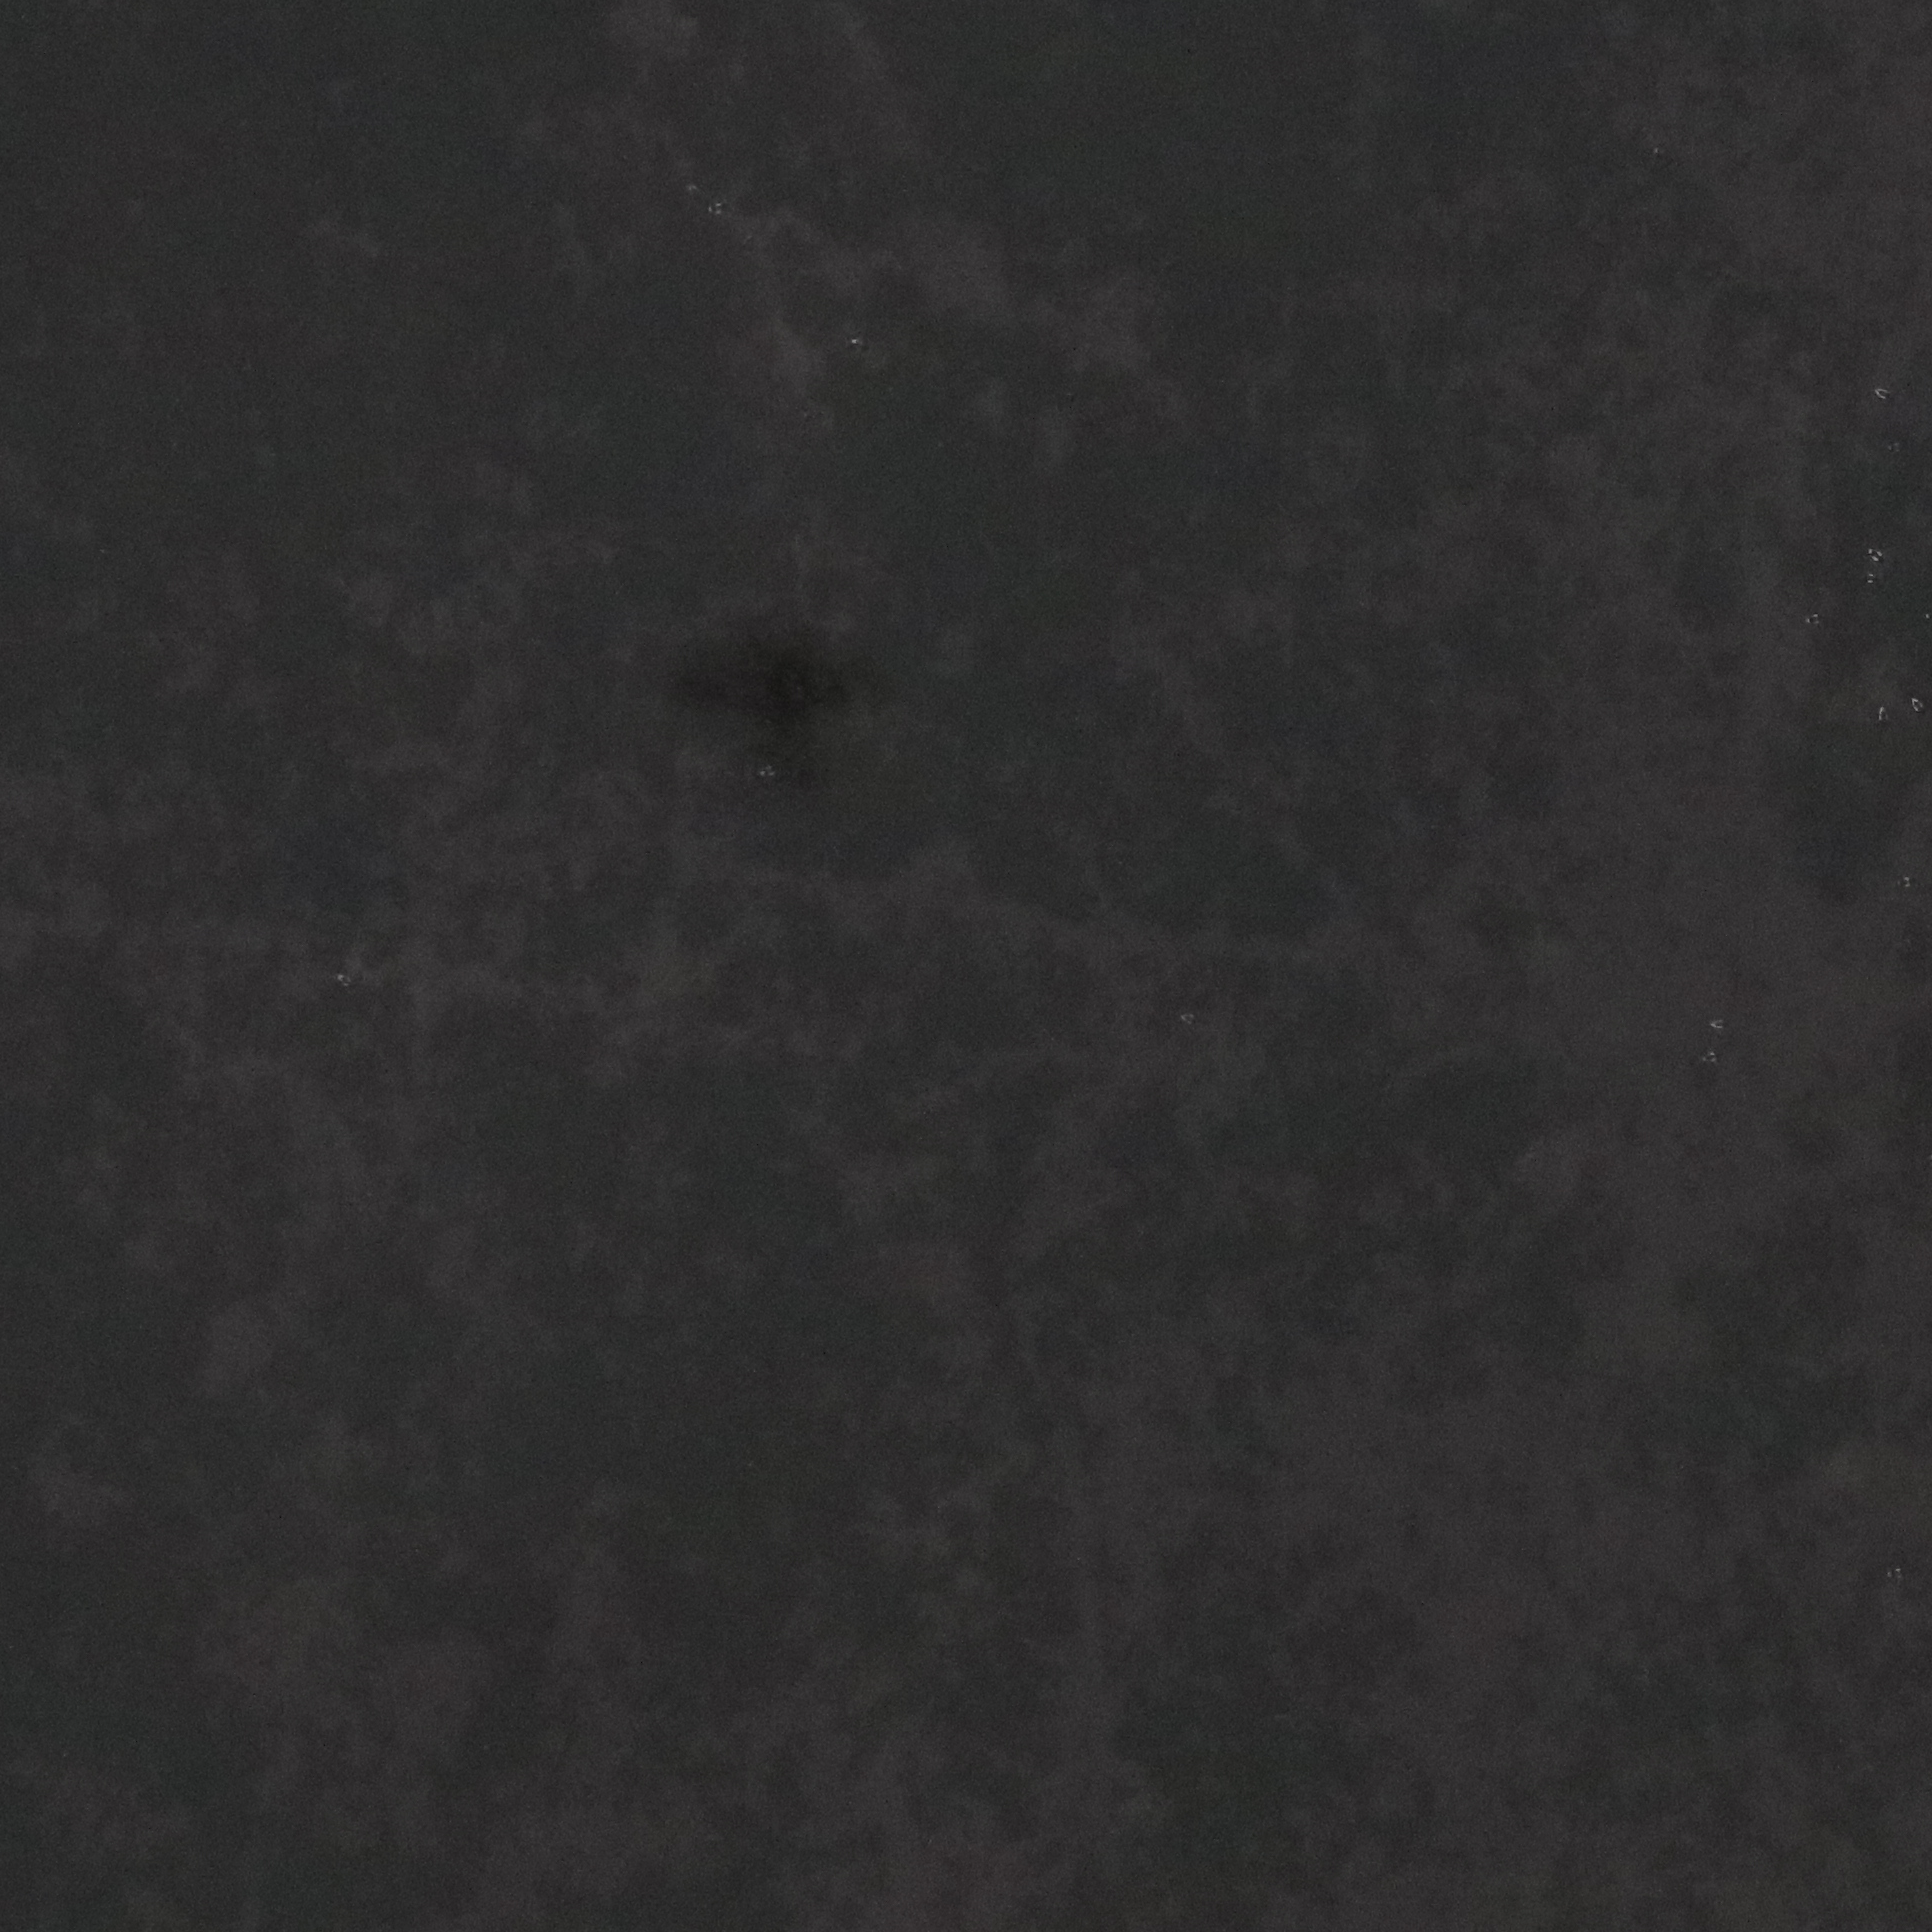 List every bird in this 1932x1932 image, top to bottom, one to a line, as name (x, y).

brant (718, 208)
brant (750, 237)
brant (858, 342)
brant (1880, 388)
brant (1894, 449)
brant (1873, 563)
brant (1869, 589)
brant (1807, 618)
brant (1920, 710)
brant (1892, 715)
brant (767, 773)
brant (1915, 881)
brant (343, 977)
brant (1186, 1011)
brant (1719, 1027)
brant (1712, 1059)
brant (1892, 1573)